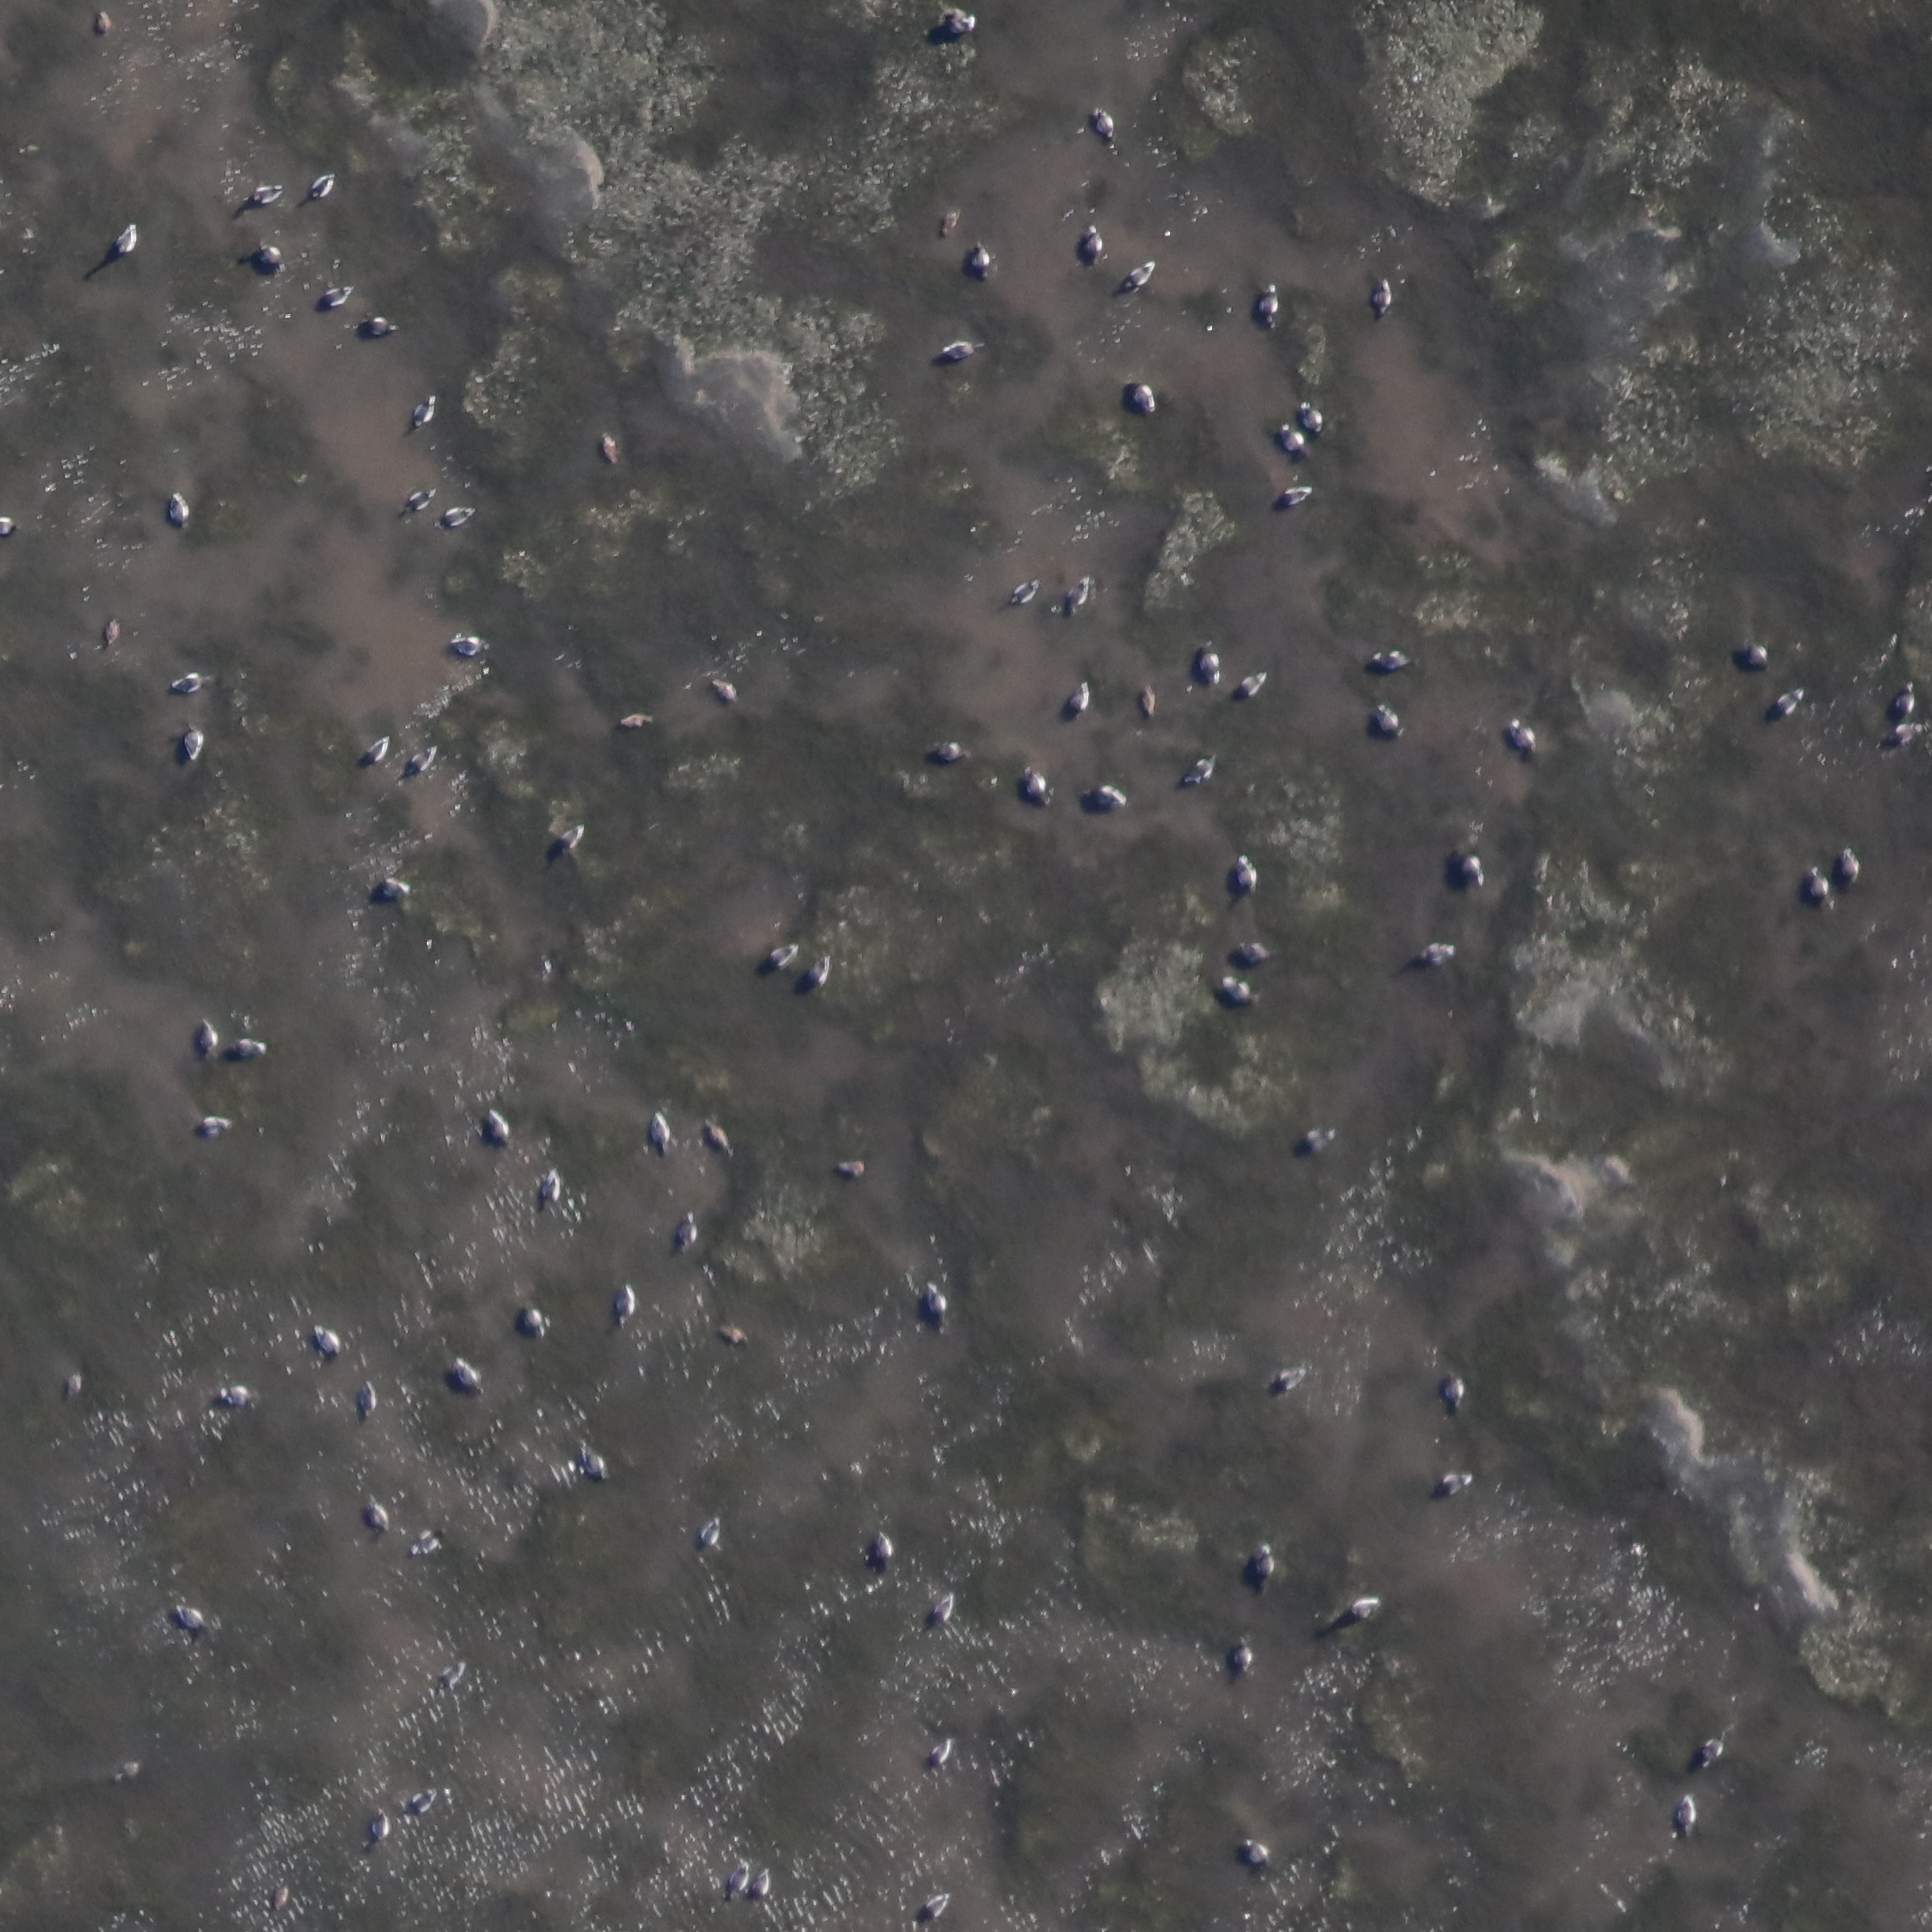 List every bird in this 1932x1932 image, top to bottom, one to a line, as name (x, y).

other bird (103, 24)
brant (958, 25)
brant (1102, 126)
brant (323, 188)
brant (262, 190)
other bird (949, 222)
brant (123, 241)
brant (1095, 244)
brant (983, 257)
brant (272, 259)
brant (1138, 278)
brant (342, 298)
brant (1383, 298)
brant (1266, 305)
brant (378, 327)
brant (960, 349)
brant (1142, 398)
brant (423, 414)
brant (1311, 419)
brant (1287, 439)
other bird (609, 449)
brant (1292, 499)
brant (423, 505)
brant (178, 511)
brant (456, 515)
brant (2, 529)
brant (1025, 592)
brant (1078, 595)
other bird (112, 635)
brant (477, 646)
brant (1757, 655)
brant (1392, 657)
brant (1208, 665)
brant (191, 684)
brant (1249, 684)
other bird (728, 690)
other bird (1148, 697)
brant (1080, 698)
brant (1907, 699)
brant (1787, 705)
other bird (633, 720)
brant (1387, 721)
brant (1908, 731)
brant (1524, 738)
brant (191, 742)
brant (949, 755)
brant (379, 757)
brant (425, 762)
brant (1202, 770)
brant (1035, 788)
brant (1107, 796)
brant (567, 838)
brant (1857, 867)
brant (1470, 868)
brant (1244, 876)
brant (1824, 887)
brant (394, 892)
brant (1441, 954)
brant (1252, 955)
brant (785, 956)
brant (817, 971)
brant (1238, 984)
brant (213, 1039)
brant (248, 1043)
brant (220, 1124)
brant (499, 1129)
brant (658, 1133)
other bird (718, 1138)
brant (1312, 1138)
other bird (851, 1169)
brant (554, 1191)
brant (685, 1232)
brant (940, 1304)
brant (627, 1305)
brant (532, 1319)
other bird (736, 1337)
brant (328, 1343)
brant (470, 1376)
brant (1295, 1380)
brant (73, 1385)
brant (368, 1393)
brant (1453, 1393)
brant (243, 1397)
brant (591, 1464)
brant (1452, 1484)
brant (375, 1512)
brant (710, 1533)
brant (431, 1544)
brant (887, 1550)
brant (1264, 1566)
brant (1367, 1606)
brant (942, 1610)
brant (192, 1620)
brant (1241, 1656)
brant (451, 1673)
brant (1710, 1751)
brant (941, 1753)
other bird (129, 1768)
brant (419, 1796)
brant (1686, 1814)
brant (377, 1827)
brant (1257, 1854)
brant (741, 1884)
other bird (279, 1894)
brant (935, 1907)